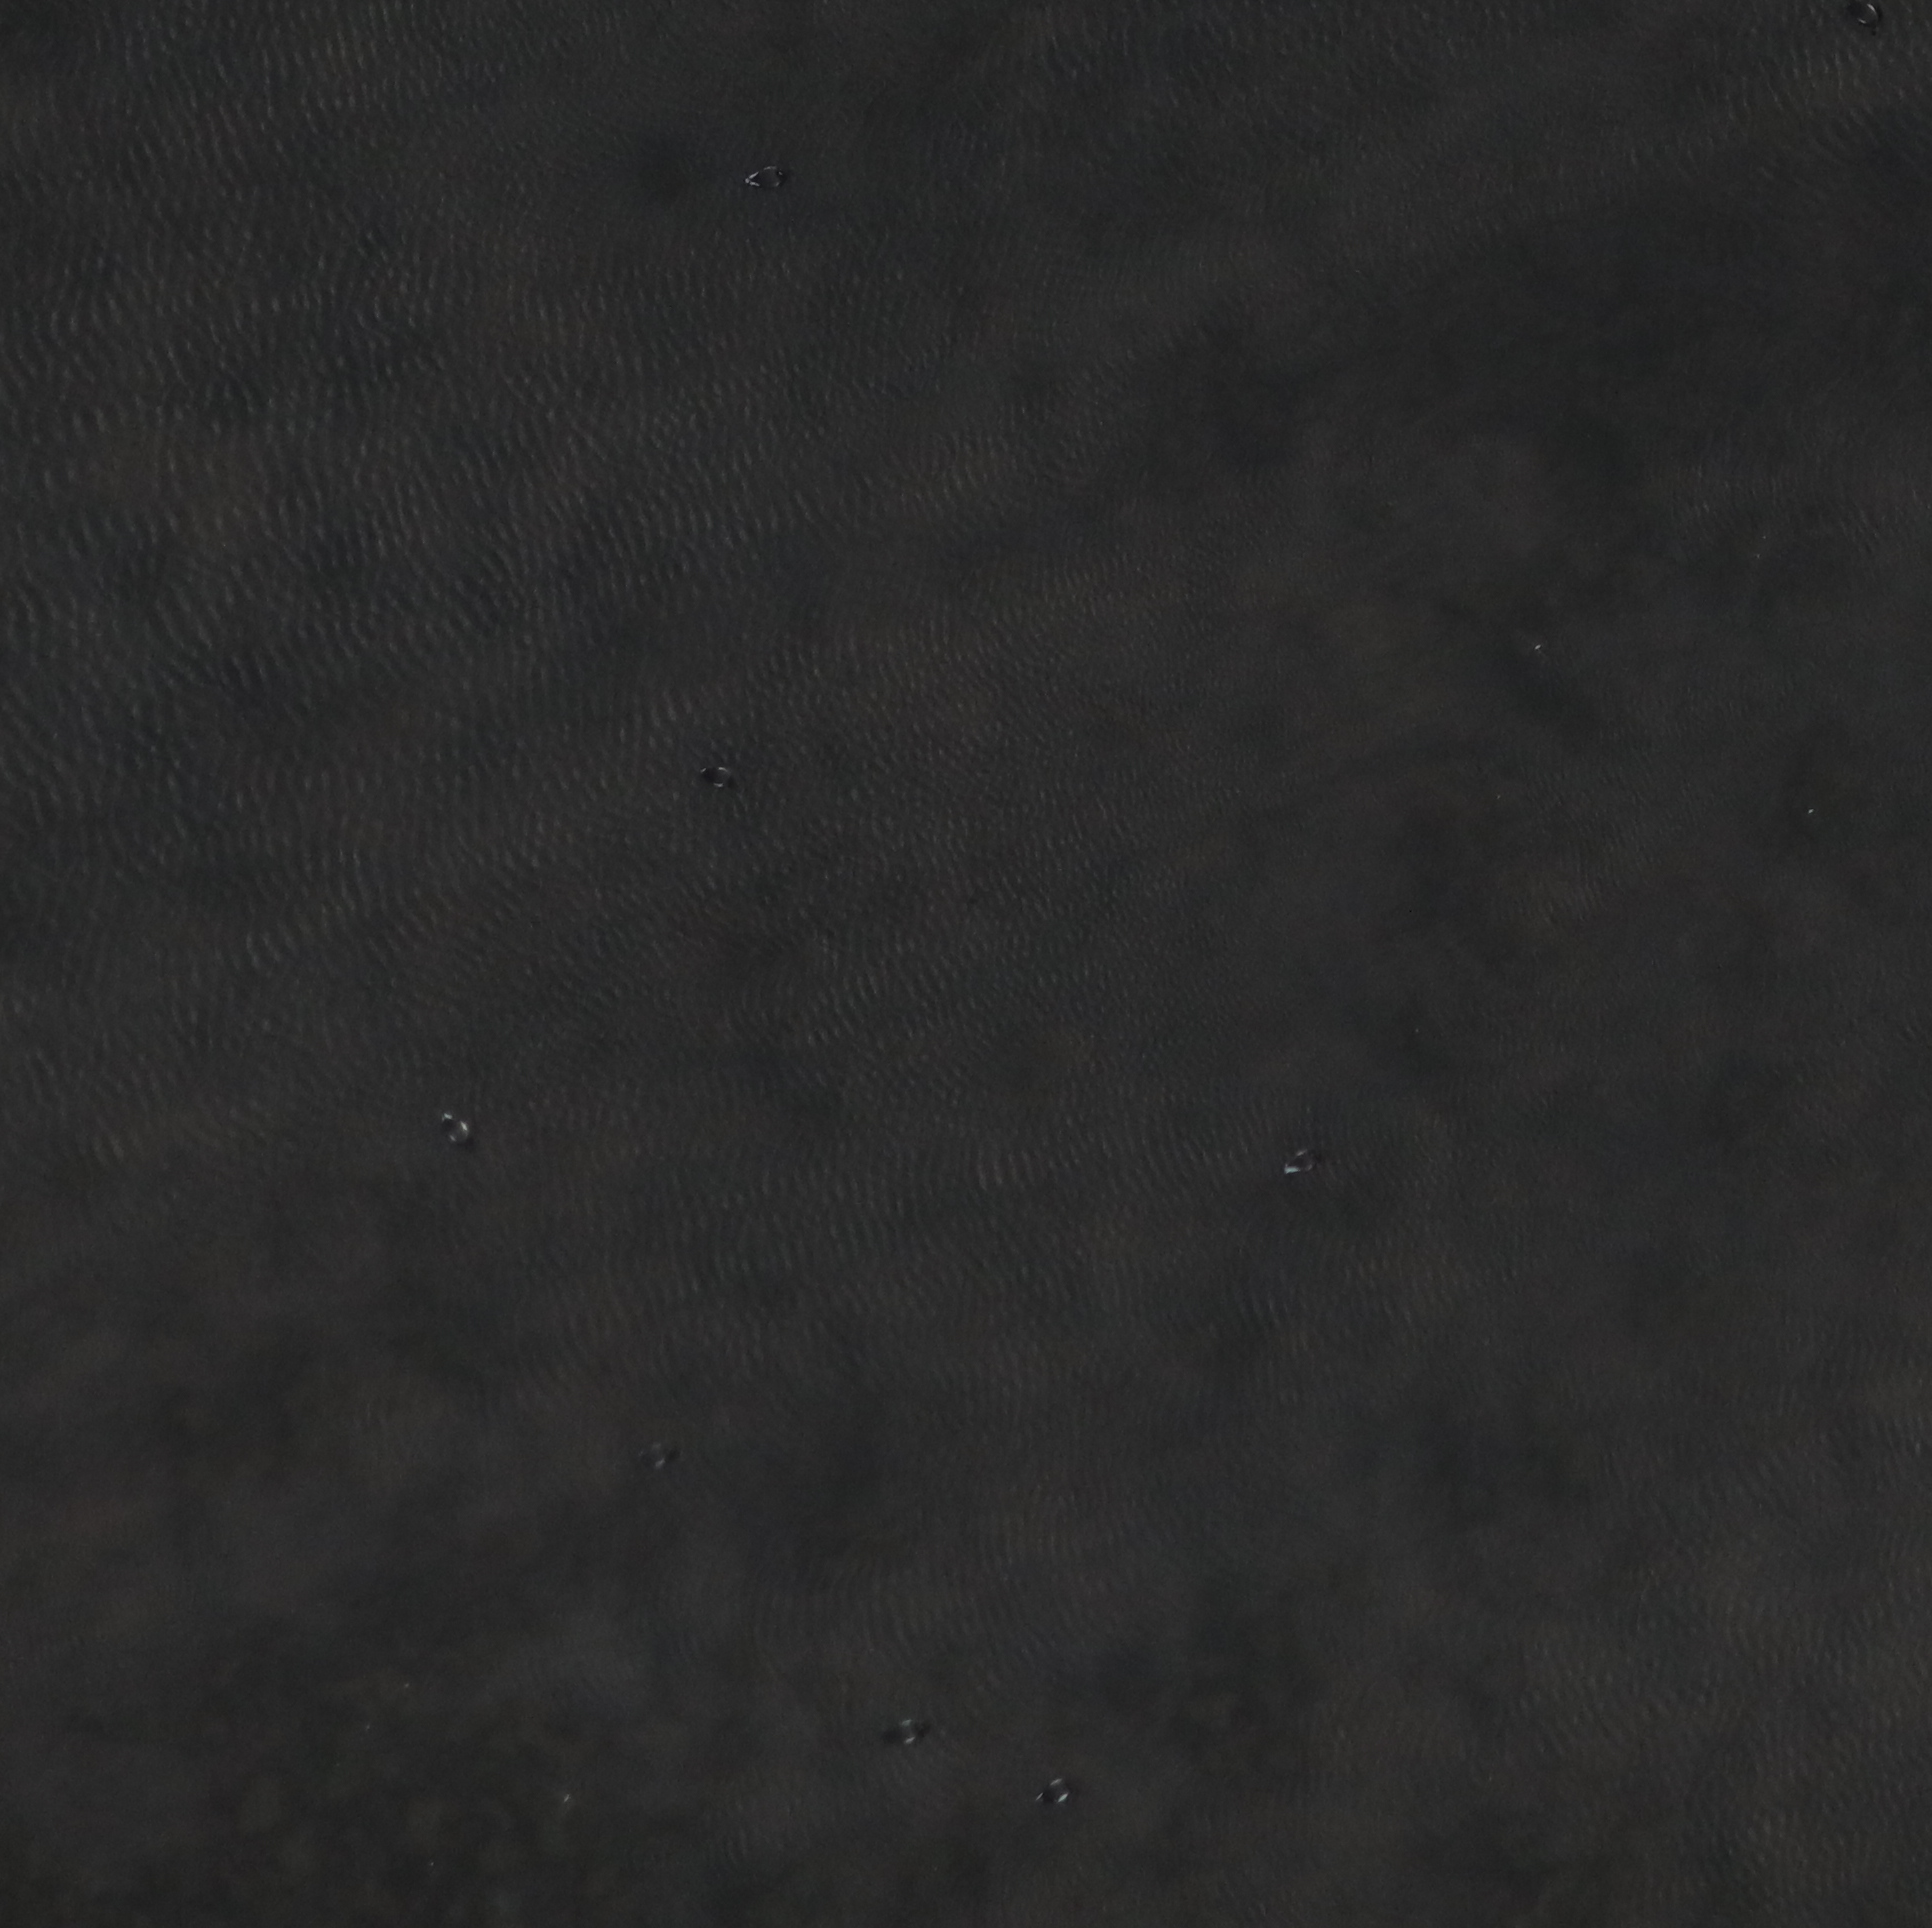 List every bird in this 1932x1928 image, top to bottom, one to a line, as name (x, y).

brant (1865, 11)
brant (764, 177)
brant (718, 774)
brant (456, 1128)
brant (1301, 1163)
brant (653, 1457)
brant (906, 1729)
brant (1055, 1794)